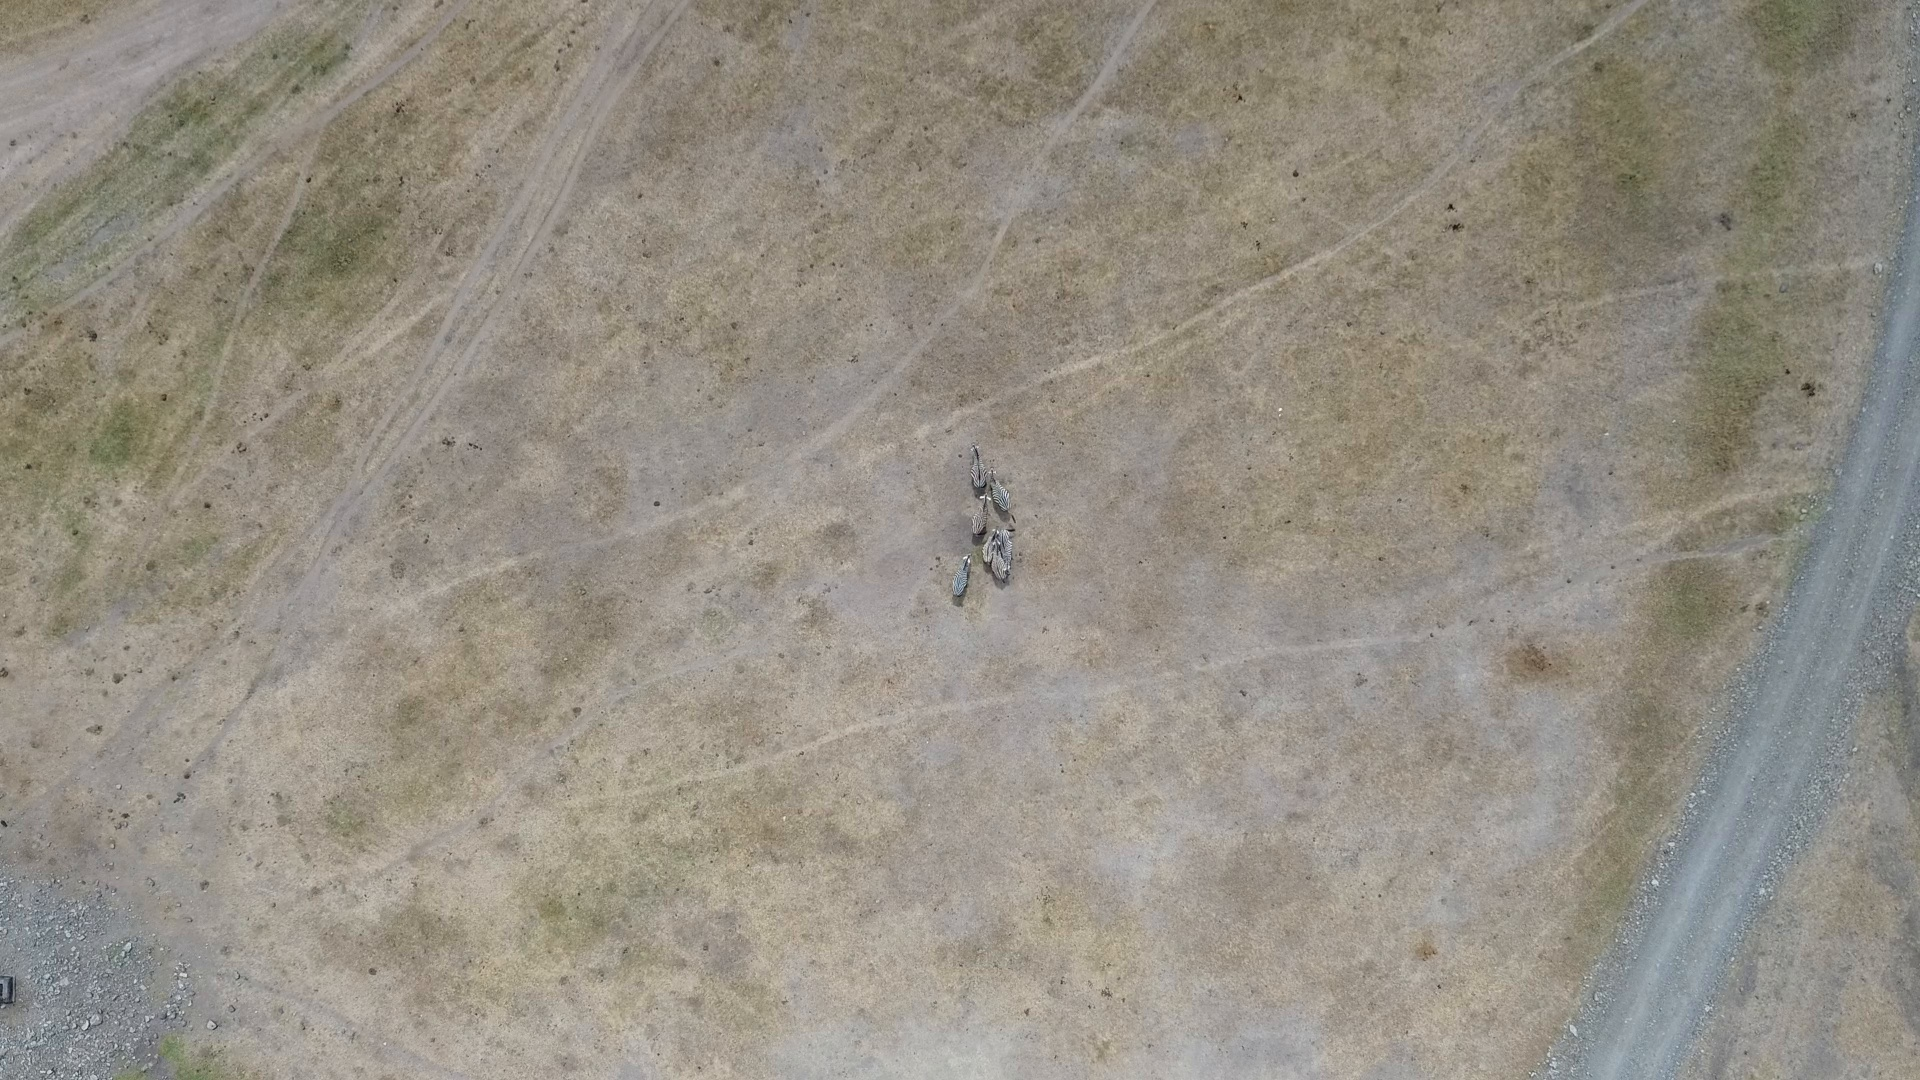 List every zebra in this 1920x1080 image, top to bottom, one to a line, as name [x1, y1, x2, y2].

zebra [968, 444, 986, 489]
zebra [988, 467, 1012, 511]
zebra [972, 492, 991, 535]
zebra [981, 528, 1000, 563]
zebra [1001, 529, 1015, 572]
zebra [992, 538, 1014, 580]
zebra [952, 553, 972, 595]